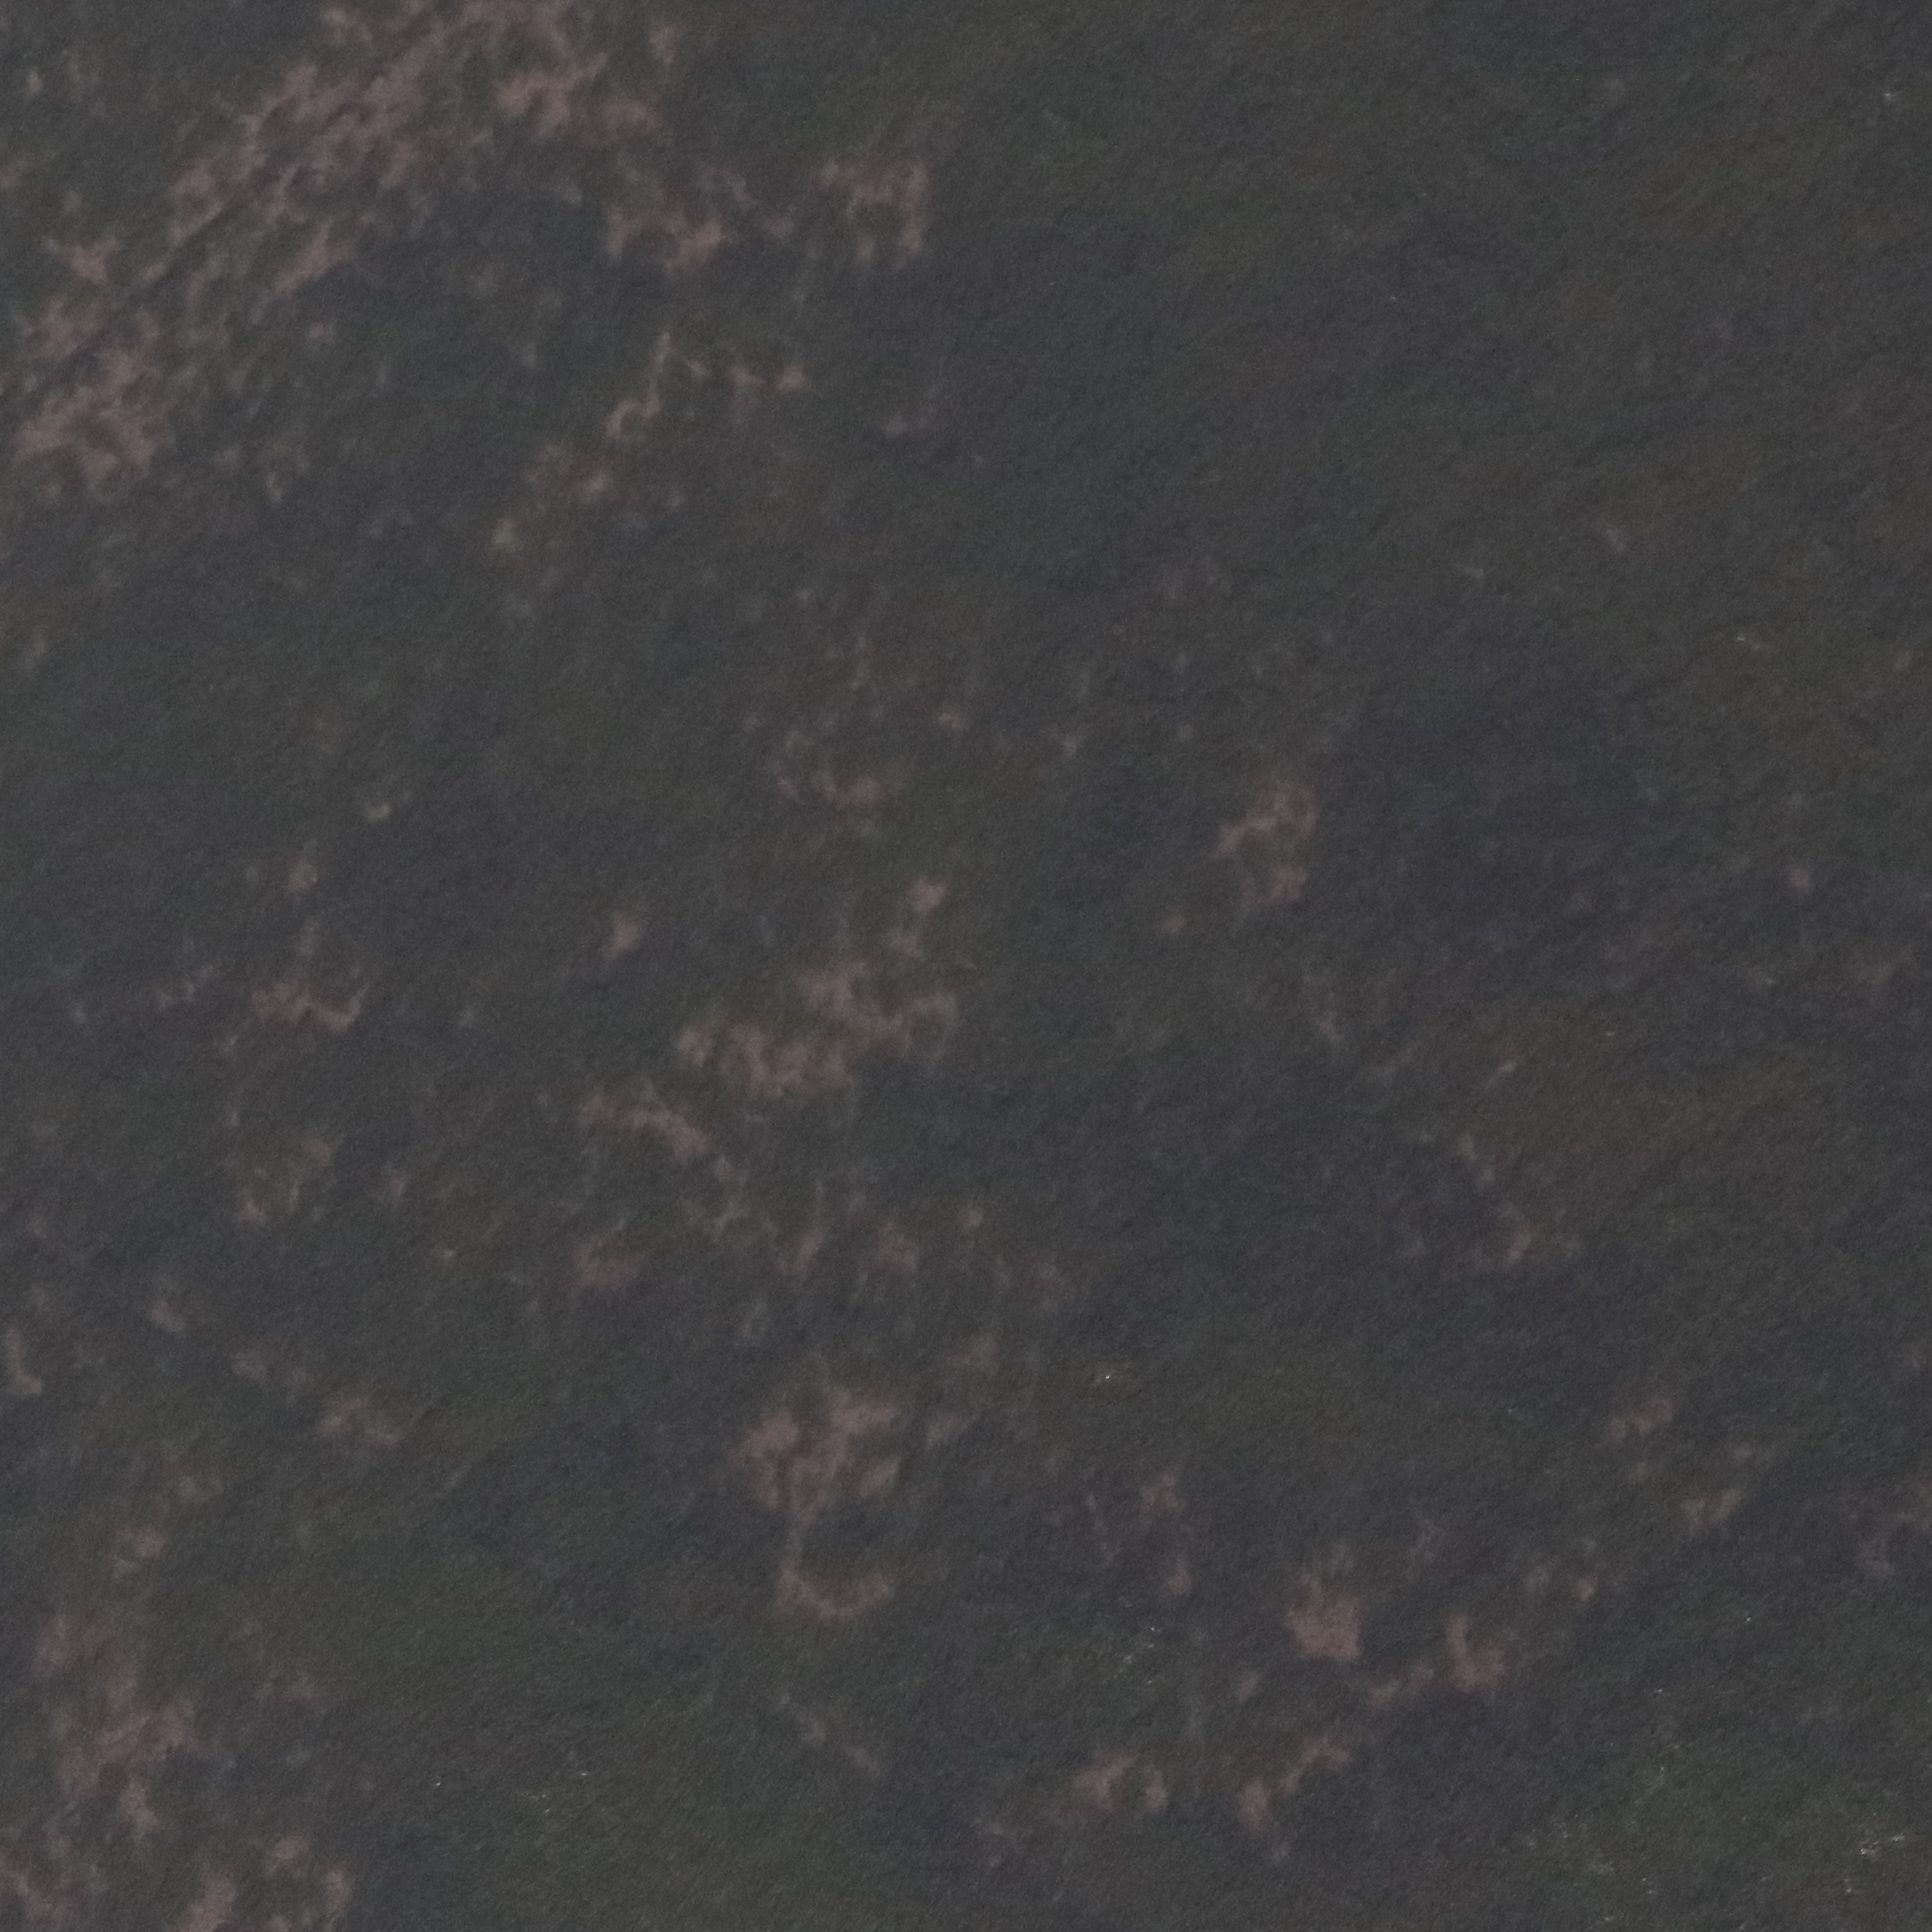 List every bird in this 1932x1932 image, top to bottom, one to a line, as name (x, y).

None